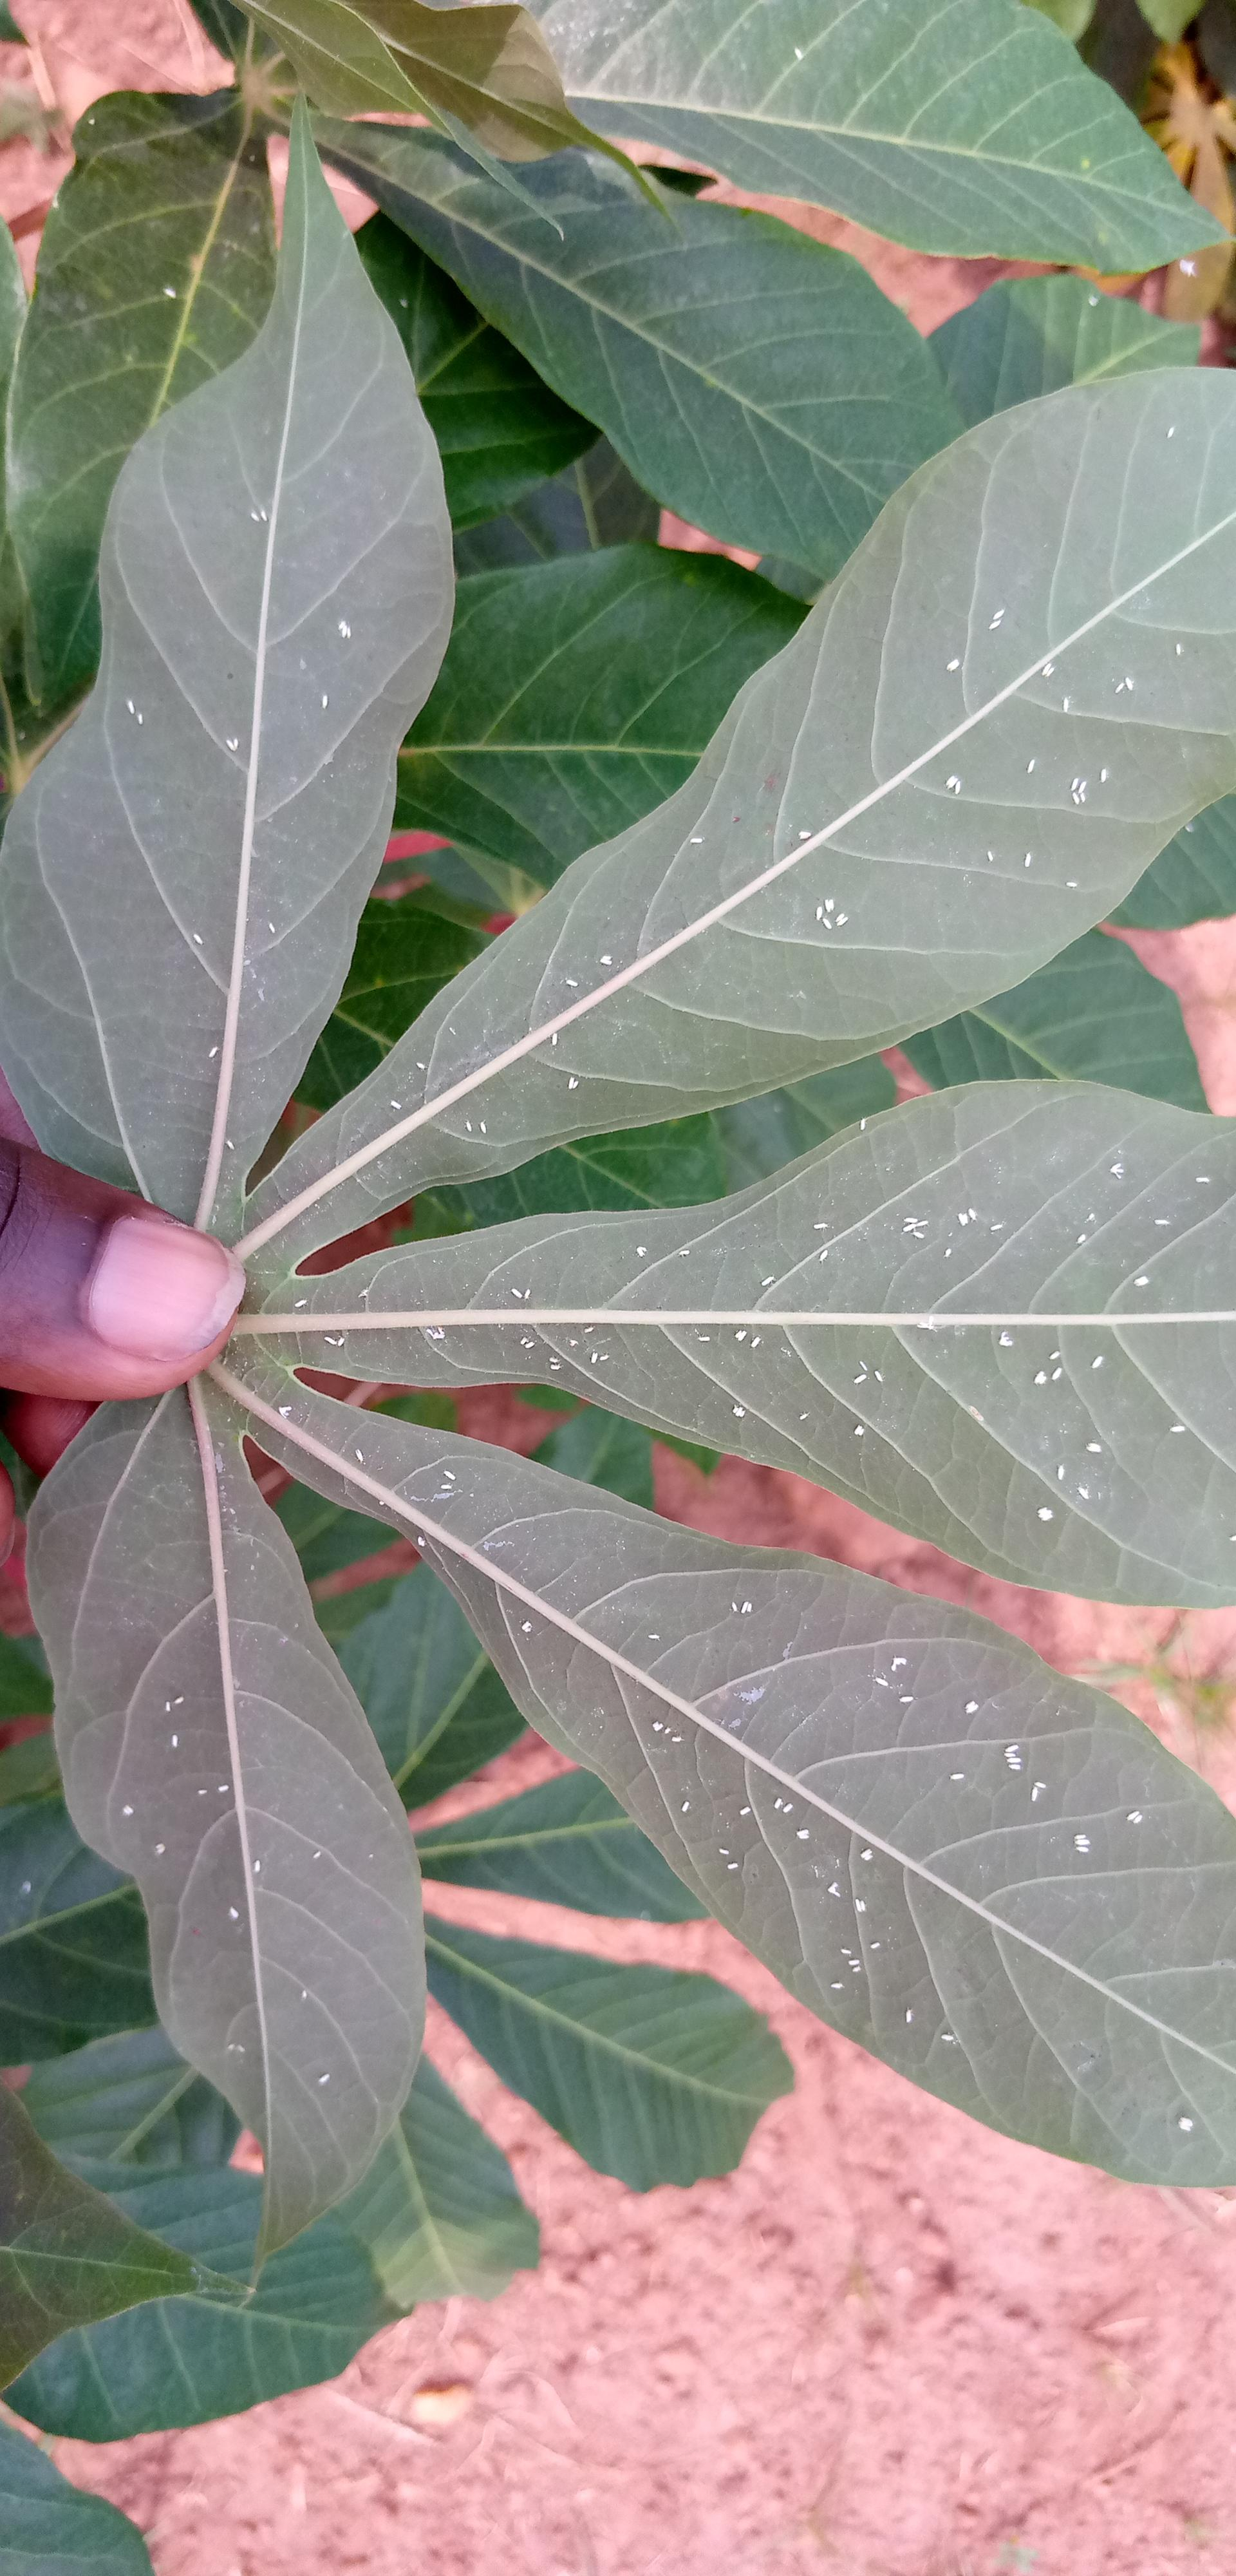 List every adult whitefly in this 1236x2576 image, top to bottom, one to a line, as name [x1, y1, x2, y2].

whitefly [1163, 413, 1178, 442]
whitefly [235, 490, 286, 540]
whitefly [230, 502, 285, 528]
whitefly [978, 592, 1022, 645]
whitefly [977, 595, 1011, 637]
whitefly [326, 603, 366, 644]
whitefly [334, 613, 365, 644]
whitefly [1150, 633, 1194, 667]
whitefly [1021, 644, 1063, 681]
whitefly [936, 645, 968, 681]
whitefly [1102, 661, 1140, 707]
whitefly [113, 686, 148, 734]
whitefly [1046, 686, 1083, 725]
whitefly [117, 690, 151, 731]
whitefly [304, 694, 334, 732]
whitefly [223, 726, 246, 763]
whitefly [218, 730, 243, 762]
whitefly [1014, 746, 1046, 780]
whitefly [1091, 755, 1116, 791]
whitefly [936, 756, 978, 799]
whitefly [932, 757, 977, 805]
whitefly [1063, 763, 1095, 812]
whitefly [1056, 767, 1100, 826]
whitefly [785, 816, 831, 847]
whitefly [682, 822, 709, 850]
whitefly [984, 838, 1007, 872]
whitefly [1020, 840, 1042, 875]
whitefly [1059, 864, 1087, 896]
whitefly [800, 893, 857, 941]
whitefly [184, 907, 226, 951]
whitefly [256, 917, 285, 945]
whitefly [590, 948, 623, 974]
whitefly [554, 972, 589, 1009]
whitefly [197, 1032, 238, 1079]
whitefly [544, 1032, 572, 1058]
whitefly [414, 1050, 436, 1078]
whitefly [561, 1077, 595, 1108]
whitefly [376, 1088, 404, 1117]
whitefly [460, 1106, 499, 1146]
whitefly [457, 1109, 494, 1146]
whitefly [216, 1128, 243, 1155]
whitefly [1101, 1157, 1136, 1186]
whitefly [1185, 1168, 1215, 1193]
whitefly [960, 1196, 984, 1232]
whitefly [885, 1204, 930, 1257]
whitefly [888, 1206, 924, 1246]
whitefly [1141, 1206, 1175, 1231]
whitefly [804, 1208, 842, 1243]
whitefly [978, 1209, 1017, 1239]
whitefly [1077, 1226, 1098, 1249]
whitefly [631, 1238, 655, 1274]
whitefly [936, 1245, 958, 1269]
whitefly [812, 1246, 841, 1271]
whitefly [674, 1247, 695, 1271]
whitefly [741, 1269, 787, 1301]
whitefly [1129, 1269, 1163, 1293]
whitefly [506, 1277, 537, 1311]
whitefly [498, 1278, 538, 1320]
whitefly [281, 1288, 326, 1318]
whitefly [558, 1318, 595, 1352]
whitefly [990, 1319, 1016, 1351]
whitefly [724, 1320, 747, 1348]
whitefly [738, 1321, 767, 1351]
whitefly [316, 1323, 368, 1368]
whitefly [503, 1325, 552, 1355]
whitefly [700, 1331, 723, 1351]
whitefly [585, 1338, 623, 1376]
whitefly [1045, 1345, 1070, 1389]
whitefly [536, 1348, 576, 1386]
whitefly [847, 1348, 904, 1400]
whitefly [842, 1351, 902, 1396]
whitefly [1087, 1355, 1107, 1378]
whitefly [1027, 1361, 1048, 1400]
whitefly [264, 1378, 306, 1421]
whitefly [719, 1389, 753, 1425]
whitefly [794, 1401, 841, 1436]
whitefly [847, 1414, 874, 1443]
whitefly [1166, 1416, 1190, 1446]
whitefly [1078, 1435, 1109, 1457]
whitefly [344, 1439, 386, 1477]
whitefly [1053, 1455, 1074, 1481]
whitefly [436, 1459, 470, 1504]
whitefly [425, 1462, 465, 1502]
whitefly [1029, 1498, 1073, 1531]
whitefly [1024, 1499, 1066, 1535]
whitefly [415, 1526, 443, 1561]
whitefly [723, 1579, 760, 1631]
whitefly [723, 1582, 769, 1624]
whitefly [505, 1607, 551, 1658]
whitefly [642, 1623, 686, 1673]
whitefly [885, 1636, 915, 1683]
whitefly [874, 1663, 895, 1696]
whitefly [892, 1679, 916, 1712]
whitefly [155, 1681, 201, 1719]
whitefly [147, 1689, 198, 1715]
whitefly [962, 1691, 982, 1723]
whitefly [642, 1707, 694, 1757]
whitefly [155, 1728, 189, 1748]
whitefly [995, 1733, 1031, 1779]
whitefly [990, 1738, 1027, 1784]
whitefly [1018, 1764, 1049, 1810]
whitefly [947, 1765, 977, 1790]
whitefly [211, 1770, 247, 1799]
whitefly [1014, 1778, 1049, 1814]
whitefly [760, 1784, 805, 1826]
whitefly [191, 1785, 220, 1803]
whitefly [762, 1785, 801, 1821]
whitefly [670, 1794, 700, 1817]
whitefly [121, 1796, 145, 1826]
whitefly [727, 1797, 767, 1824]
whitefly [1114, 1797, 1154, 1838]
whitefly [1067, 1812, 1098, 1863]
whitefly [1067, 1819, 1104, 1868]
whitefly [792, 1826, 811, 1850]
whitefly [136, 1835, 187, 1866]
whitefly [706, 1837, 760, 1893]
whitefly [848, 1838, 879, 1875]
whitefly [707, 1841, 753, 1886]
whitefly [302, 1848, 328, 1869]
whitefly [240, 1853, 270, 1884]
whitefly [810, 1866, 849, 1901]
whitefly [845, 1893, 880, 1926]
whitefly [212, 1900, 248, 1935]
whitefly [850, 1926, 890, 1963]
whitefly [825, 1940, 877, 1985]
whitefly [816, 1973, 850, 2006]
whitefly [297, 1974, 323, 2005]
whitefly [885, 2006, 924, 2040]
whitefly [934, 2027, 961, 2056]
whitefly [216, 2031, 250, 2058]
whitefly [299, 2063, 334, 2103]
whitefly [1163, 2104, 1206, 2149]